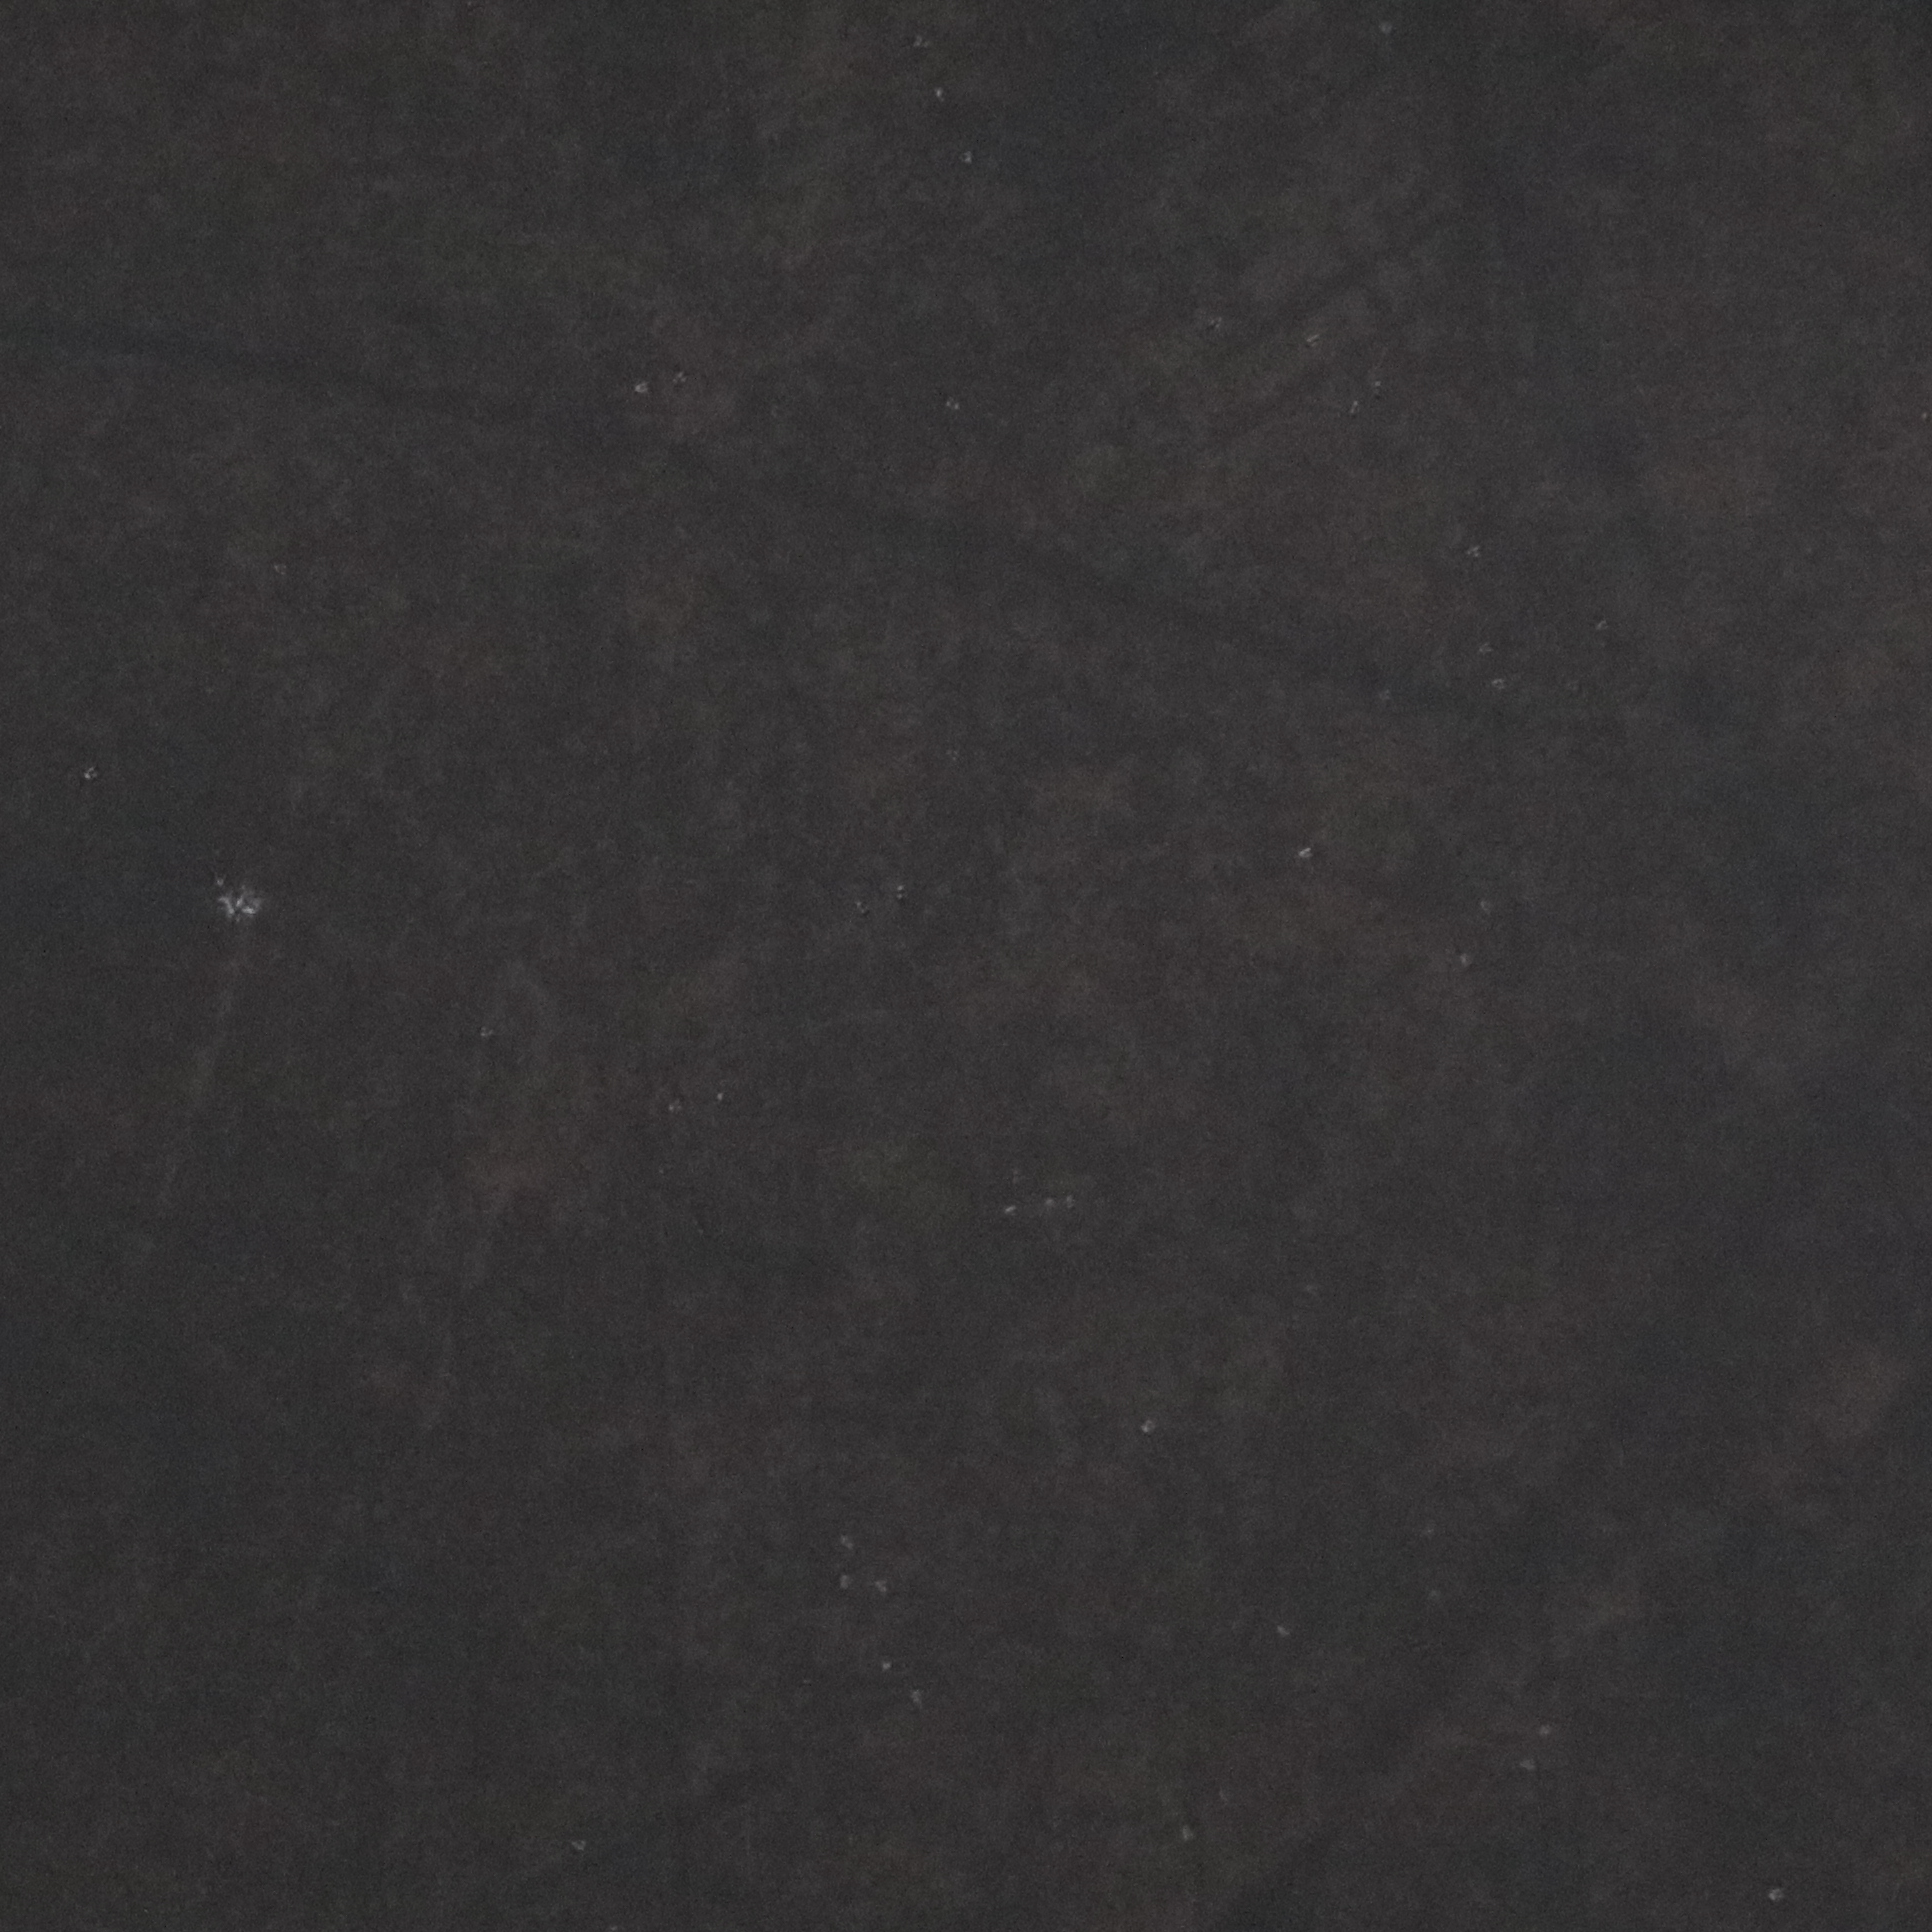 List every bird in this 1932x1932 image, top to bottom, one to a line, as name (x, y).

brant (924, 41)
brant (940, 94)
brant (966, 157)
brant (1216, 323)
brant (1315, 341)
brant (680, 378)
brant (1379, 387)
brant (640, 388)
brant (952, 404)
brant (1356, 408)
brant (1476, 549)
brant (1604, 623)
brant (1485, 648)
brant (1498, 682)
brant (91, 772)
brant (1305, 855)
brant (222, 874)
brant (900, 888)
brant (863, 907)
brant (1485, 907)
brant (1466, 959)
brant (486, 1023)
brant (680, 1107)
brant (1053, 1192)
brant (1073, 1200)
brant (1011, 1211)
brant (1148, 1422)
brant (848, 1542)
brant (841, 1582)
brant (880, 1585)
brant (1280, 1628)
brant (883, 1665)
brant (918, 1696)
brant (1546, 1729)
brant (1530, 1766)
brant (1222, 1794)
brant (1189, 1833)
brant (573, 1840)